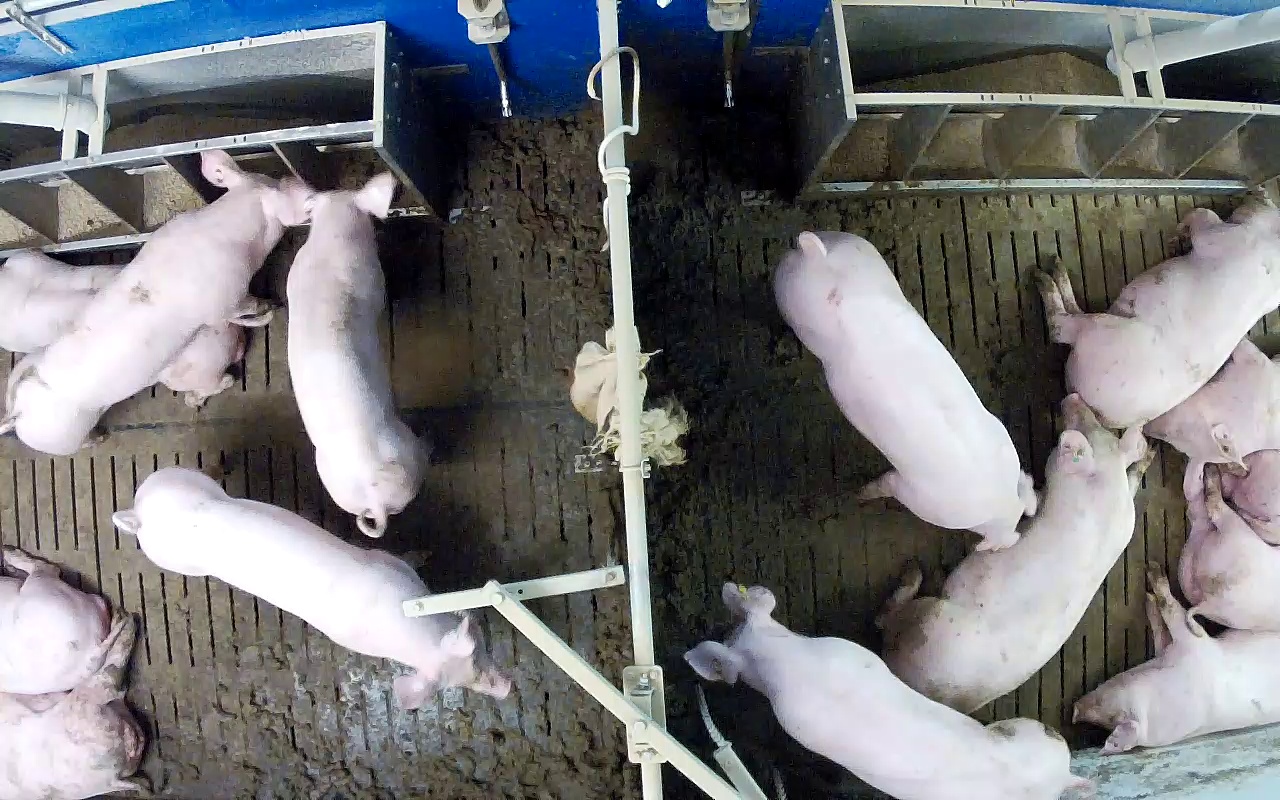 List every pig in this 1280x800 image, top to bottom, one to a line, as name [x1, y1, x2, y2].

pig [0, 148, 289, 456]
pig [277, 173, 432, 540]
pig [1034, 185, 1278, 429]
pig [771, 227, 1039, 550]
pig [0, 249, 276, 410]
pig [1143, 338, 1279, 502]
pig [871, 394, 1160, 715]
pig [1217, 451, 1279, 547]
pig [1176, 463, 1278, 637]
pig [112, 464, 510, 711]
pig [0, 544, 127, 694]
pig [1073, 560, 1279, 756]
pig [682, 581, 1096, 799]
pig [0, 606, 147, 799]